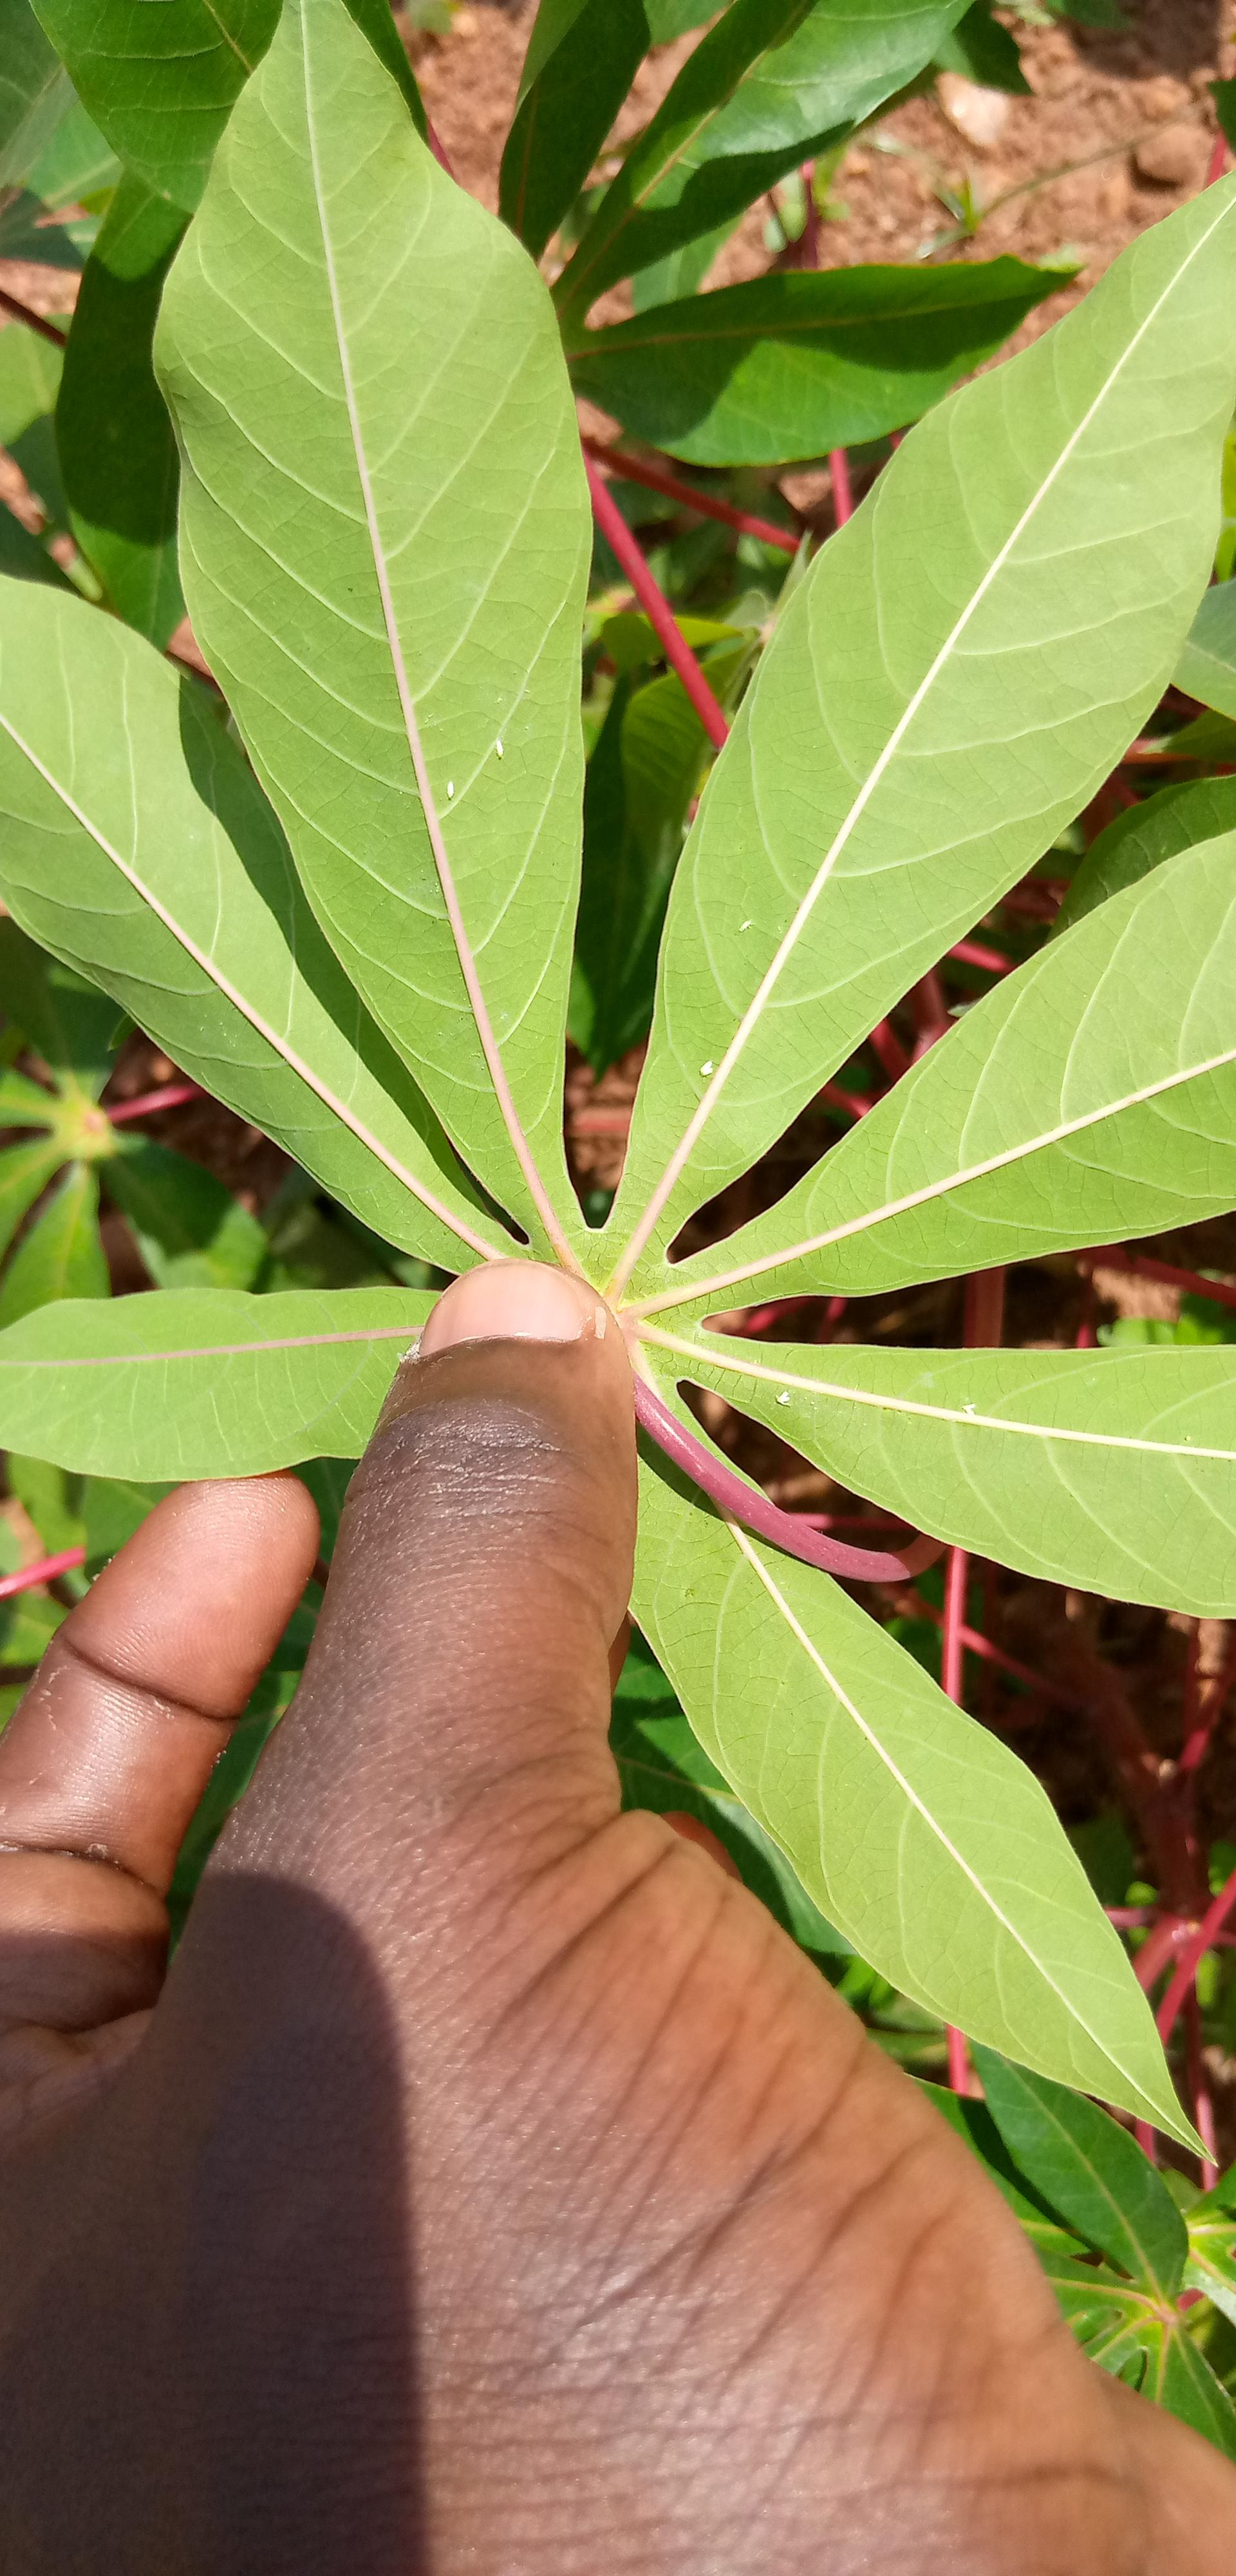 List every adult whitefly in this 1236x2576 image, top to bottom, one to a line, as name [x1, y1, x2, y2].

whitefly [494, 737, 506, 758]
whitefly [445, 780, 456, 802]
whitefly [736, 918, 754, 934]
whitefly [699, 1059, 713, 1071]
whitefly [698, 1067, 716, 1076]
whitefly [774, 1389, 792, 1409]
whitefly [960, 1401, 977, 1416]